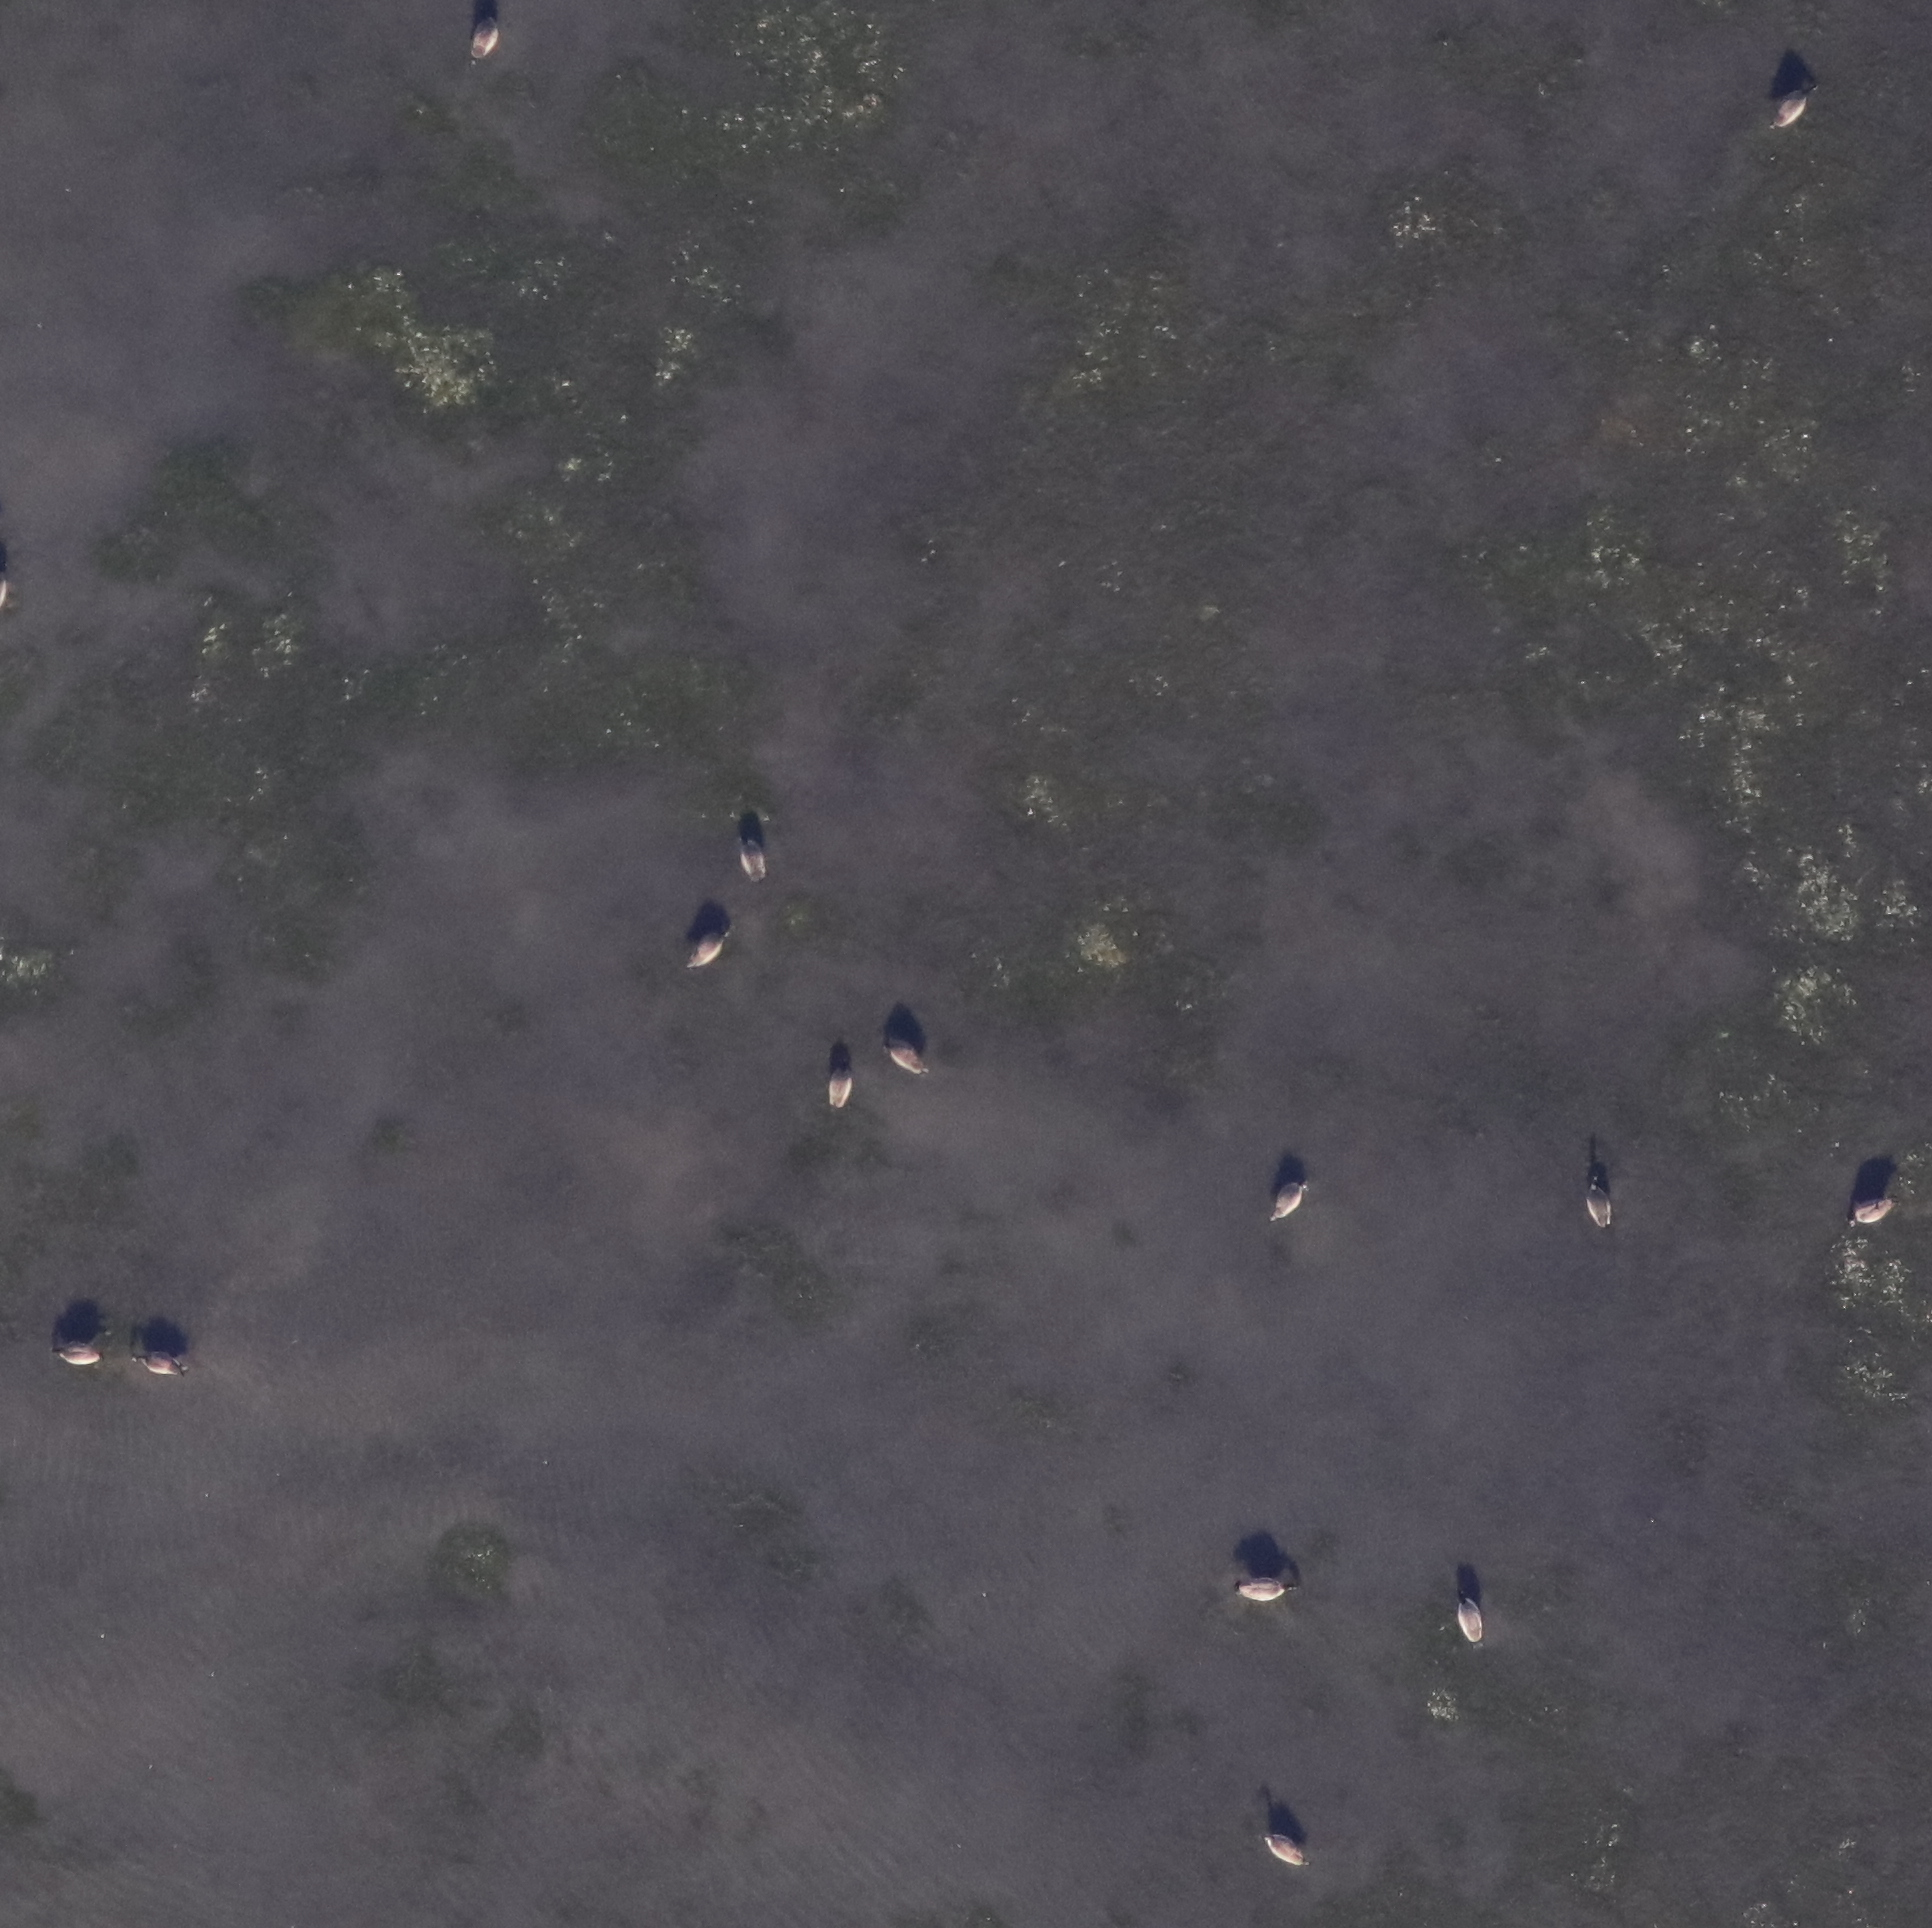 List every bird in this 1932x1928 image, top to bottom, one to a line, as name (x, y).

Canada goose (483, 38)
Canada goose (1792, 106)
Canada goose (751, 859)
Canada goose (707, 949)
Canada goose (906, 1055)
Canada goose (839, 1087)
Canada goose (1284, 1201)
Canada goose (1598, 1204)
Canada goose (1870, 1212)
Canada goose (83, 1352)
Canada goose (159, 1362)
Canada goose (1262, 1588)
Canada goose (1470, 1620)
Canada goose (1284, 1848)